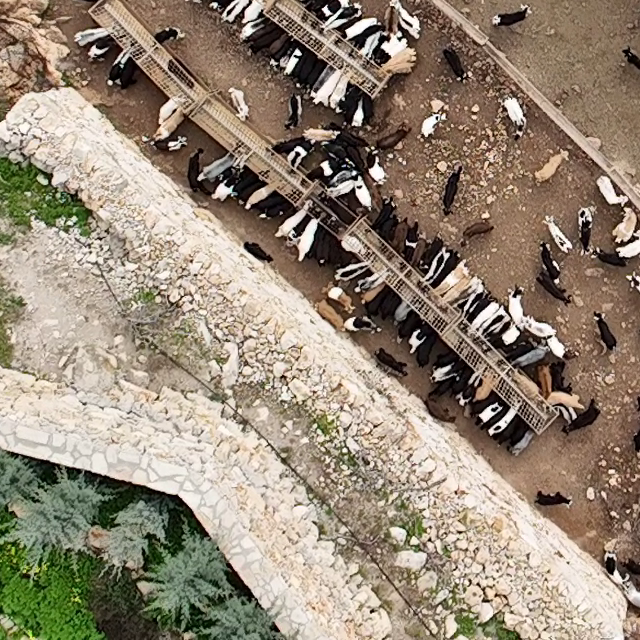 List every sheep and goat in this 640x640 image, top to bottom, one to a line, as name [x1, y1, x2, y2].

goat [208, 0, 250, 8]
goat [222, 0, 255, 24]
goat [241, 0, 265, 24]
goat [301, 0, 339, 22]
goat [311, 0, 349, 27]
goat [391, 0, 420, 38]
goat [493, 3, 530, 26]
goat [319, 4, 361, 35]
goat [385, 5, 398, 34]
goat [337, 15, 361, 33]
goat [239, 16, 272, 39]
goat [334, 17, 378, 44]
goat [245, 19, 283, 40]
goat [247, 21, 293, 53]
goat [75, 23, 118, 47]
goat [350, 24, 385, 56]
goat [152, 26, 185, 49]
goat [89, 31, 119, 60]
goat [267, 32, 290, 55]
goat [360, 32, 380, 57]
goat [367, 34, 390, 64]
goat [268, 35, 295, 67]
goat [283, 37, 313, 74]
goat [373, 38, 399, 61]
goat [378, 38, 408, 66]
goat [107, 41, 137, 87]
goat [277, 41, 298, 69]
goat [296, 44, 323, 88]
goat [622, 45, 639, 79]
goat [120, 46, 144, 90]
goat [381, 47, 416, 67]
goat [443, 48, 469, 84]
goat [292, 49, 310, 80]
goat [303, 53, 336, 87]
goat [309, 57, 339, 98]
goat [169, 59, 194, 89]
goat [313, 62, 347, 103]
goat [377, 62, 415, 78]
goat [329, 68, 355, 110]
goat [334, 80, 365, 114]
goat [364, 83, 375, 122]
goat [229, 88, 250, 122]
goat [158, 91, 184, 125]
goat [343, 91, 362, 121]
goat [285, 94, 301, 129]
goat [351, 97, 364, 126]
goat [504, 97, 527, 140]
goat [154, 106, 190, 141]
goat [420, 112, 445, 137]
goat [329, 122, 370, 147]
goat [377, 122, 407, 150]
goat [303, 128, 340, 141]
goat [267, 136, 304, 156]
goat [154, 137, 188, 152]
goat [288, 139, 315, 170]
goat [197, 141, 242, 182]
goat [320, 141, 356, 167]
goat [364, 145, 390, 184]
goat [345, 146, 364, 169]
goat [187, 148, 204, 190]
goat [535, 149, 569, 183]
goat [218, 150, 244, 181]
goat [342, 158, 371, 208]
goat [301, 159, 342, 184]
goat [210, 166, 242, 201]
goat [441, 166, 462, 216]
goat [361, 167, 383, 212]
goat [231, 170, 268, 197]
goat [324, 171, 352, 185]
goat [596, 175, 628, 206]
goat [324, 180, 353, 195]
goat [238, 181, 268, 205]
goat [244, 181, 282, 210]
goat [348, 187, 361, 211]
goat [257, 191, 296, 210]
goat [258, 191, 302, 220]
goat [327, 197, 358, 224]
goat [366, 197, 398, 233]
goat [274, 200, 313, 237]
goat [289, 203, 317, 241]
goat [578, 207, 593, 255]
goat [613, 208, 637, 244]
goat [297, 213, 324, 261]
goat [379, 214, 395, 244]
goat [307, 215, 331, 258]
goat [542, 215, 572, 252]
goat [316, 216, 336, 266]
goat [387, 216, 407, 260]
goat [400, 220, 418, 271]
goat [461, 222, 495, 247]
goat [617, 228, 639, 258]
goat [419, 232, 440, 268]
goat [341, 233, 366, 255]
goat [330, 234, 339, 264]
goat [406, 238, 425, 277]
goat [340, 239, 354, 267]
goat [244, 240, 273, 263]
goat [540, 242, 560, 284]
goat [591, 246, 627, 266]
goat [418, 247, 447, 289]
goat [424, 251, 459, 293]
goat [335, 254, 374, 280]
goat [420, 258, 467, 296]
goat [354, 266, 390, 293]
goat [536, 272, 572, 305]
goat [626, 274, 639, 307]
goat [436, 275, 473, 306]
goat [444, 275, 482, 312]
goat [379, 282, 404, 321]
goat [362, 283, 386, 304]
goat [508, 283, 523, 324]
goat [367, 284, 389, 314]
goat [327, 286, 356, 312]
goat [459, 286, 487, 317]
goat [461, 293, 495, 331]
goat [392, 296, 419, 326]
goat [315, 299, 345, 332]
goat [464, 302, 499, 334]
goat [471, 304, 512, 342]
goat [397, 306, 428, 343]
goat [593, 311, 617, 350]
goat [520, 315, 557, 335]
goat [345, 316, 382, 333]
goat [416, 318, 443, 368]
goat [478, 322, 511, 347]
goat [408, 323, 429, 353]
goat [483, 323, 523, 353]
goat [546, 335, 580, 360]
goat [496, 338, 536, 368]
goat [433, 339, 464, 368]
goat [504, 345, 550, 374]
goat [374, 347, 408, 376]
goat [430, 349, 474, 384]
goat [450, 356, 478, 397]
goat [549, 360, 572, 396]
goat [458, 363, 486, 408]
goat [536, 365, 551, 405]
goat [508, 368, 538, 400]
goat [428, 370, 462, 400]
goat [472, 371, 499, 403]
goat [471, 378, 504, 413]
goat [543, 392, 585, 407]
goat [423, 398, 456, 423]
goat [560, 398, 601, 436]
goat [474, 399, 505, 424]
goat [488, 400, 522, 436]
goat [497, 402, 527, 445]
goat [544, 404, 577, 422]
goat [482, 405, 509, 429]
goat [634, 411, 639, 452]
goat [511, 414, 534, 445]
goat [512, 418, 540, 455]
goat [535, 490, 573, 509]
goat [603, 551, 630, 592]
goat [622, 558, 639, 577]
goat [622, 581, 639, 610]